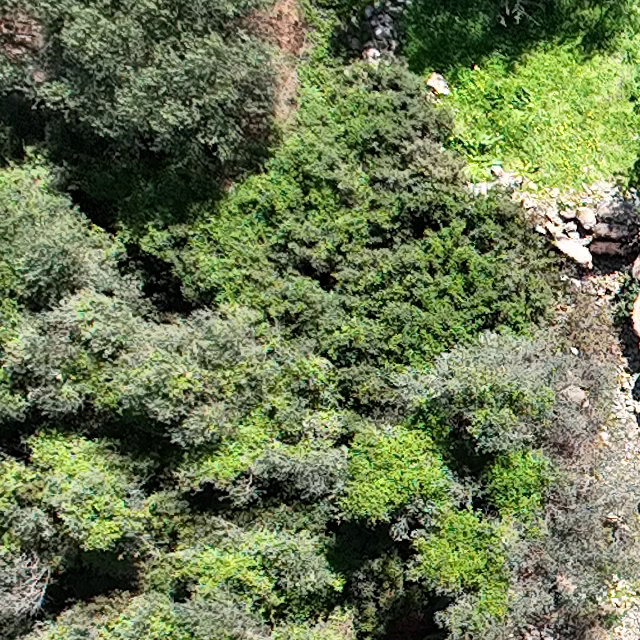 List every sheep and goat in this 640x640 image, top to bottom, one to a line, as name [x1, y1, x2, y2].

sheep [632, 239, 639, 280]
sheep [633, 283, 639, 339]
sheep [500, 635, 539, 639]